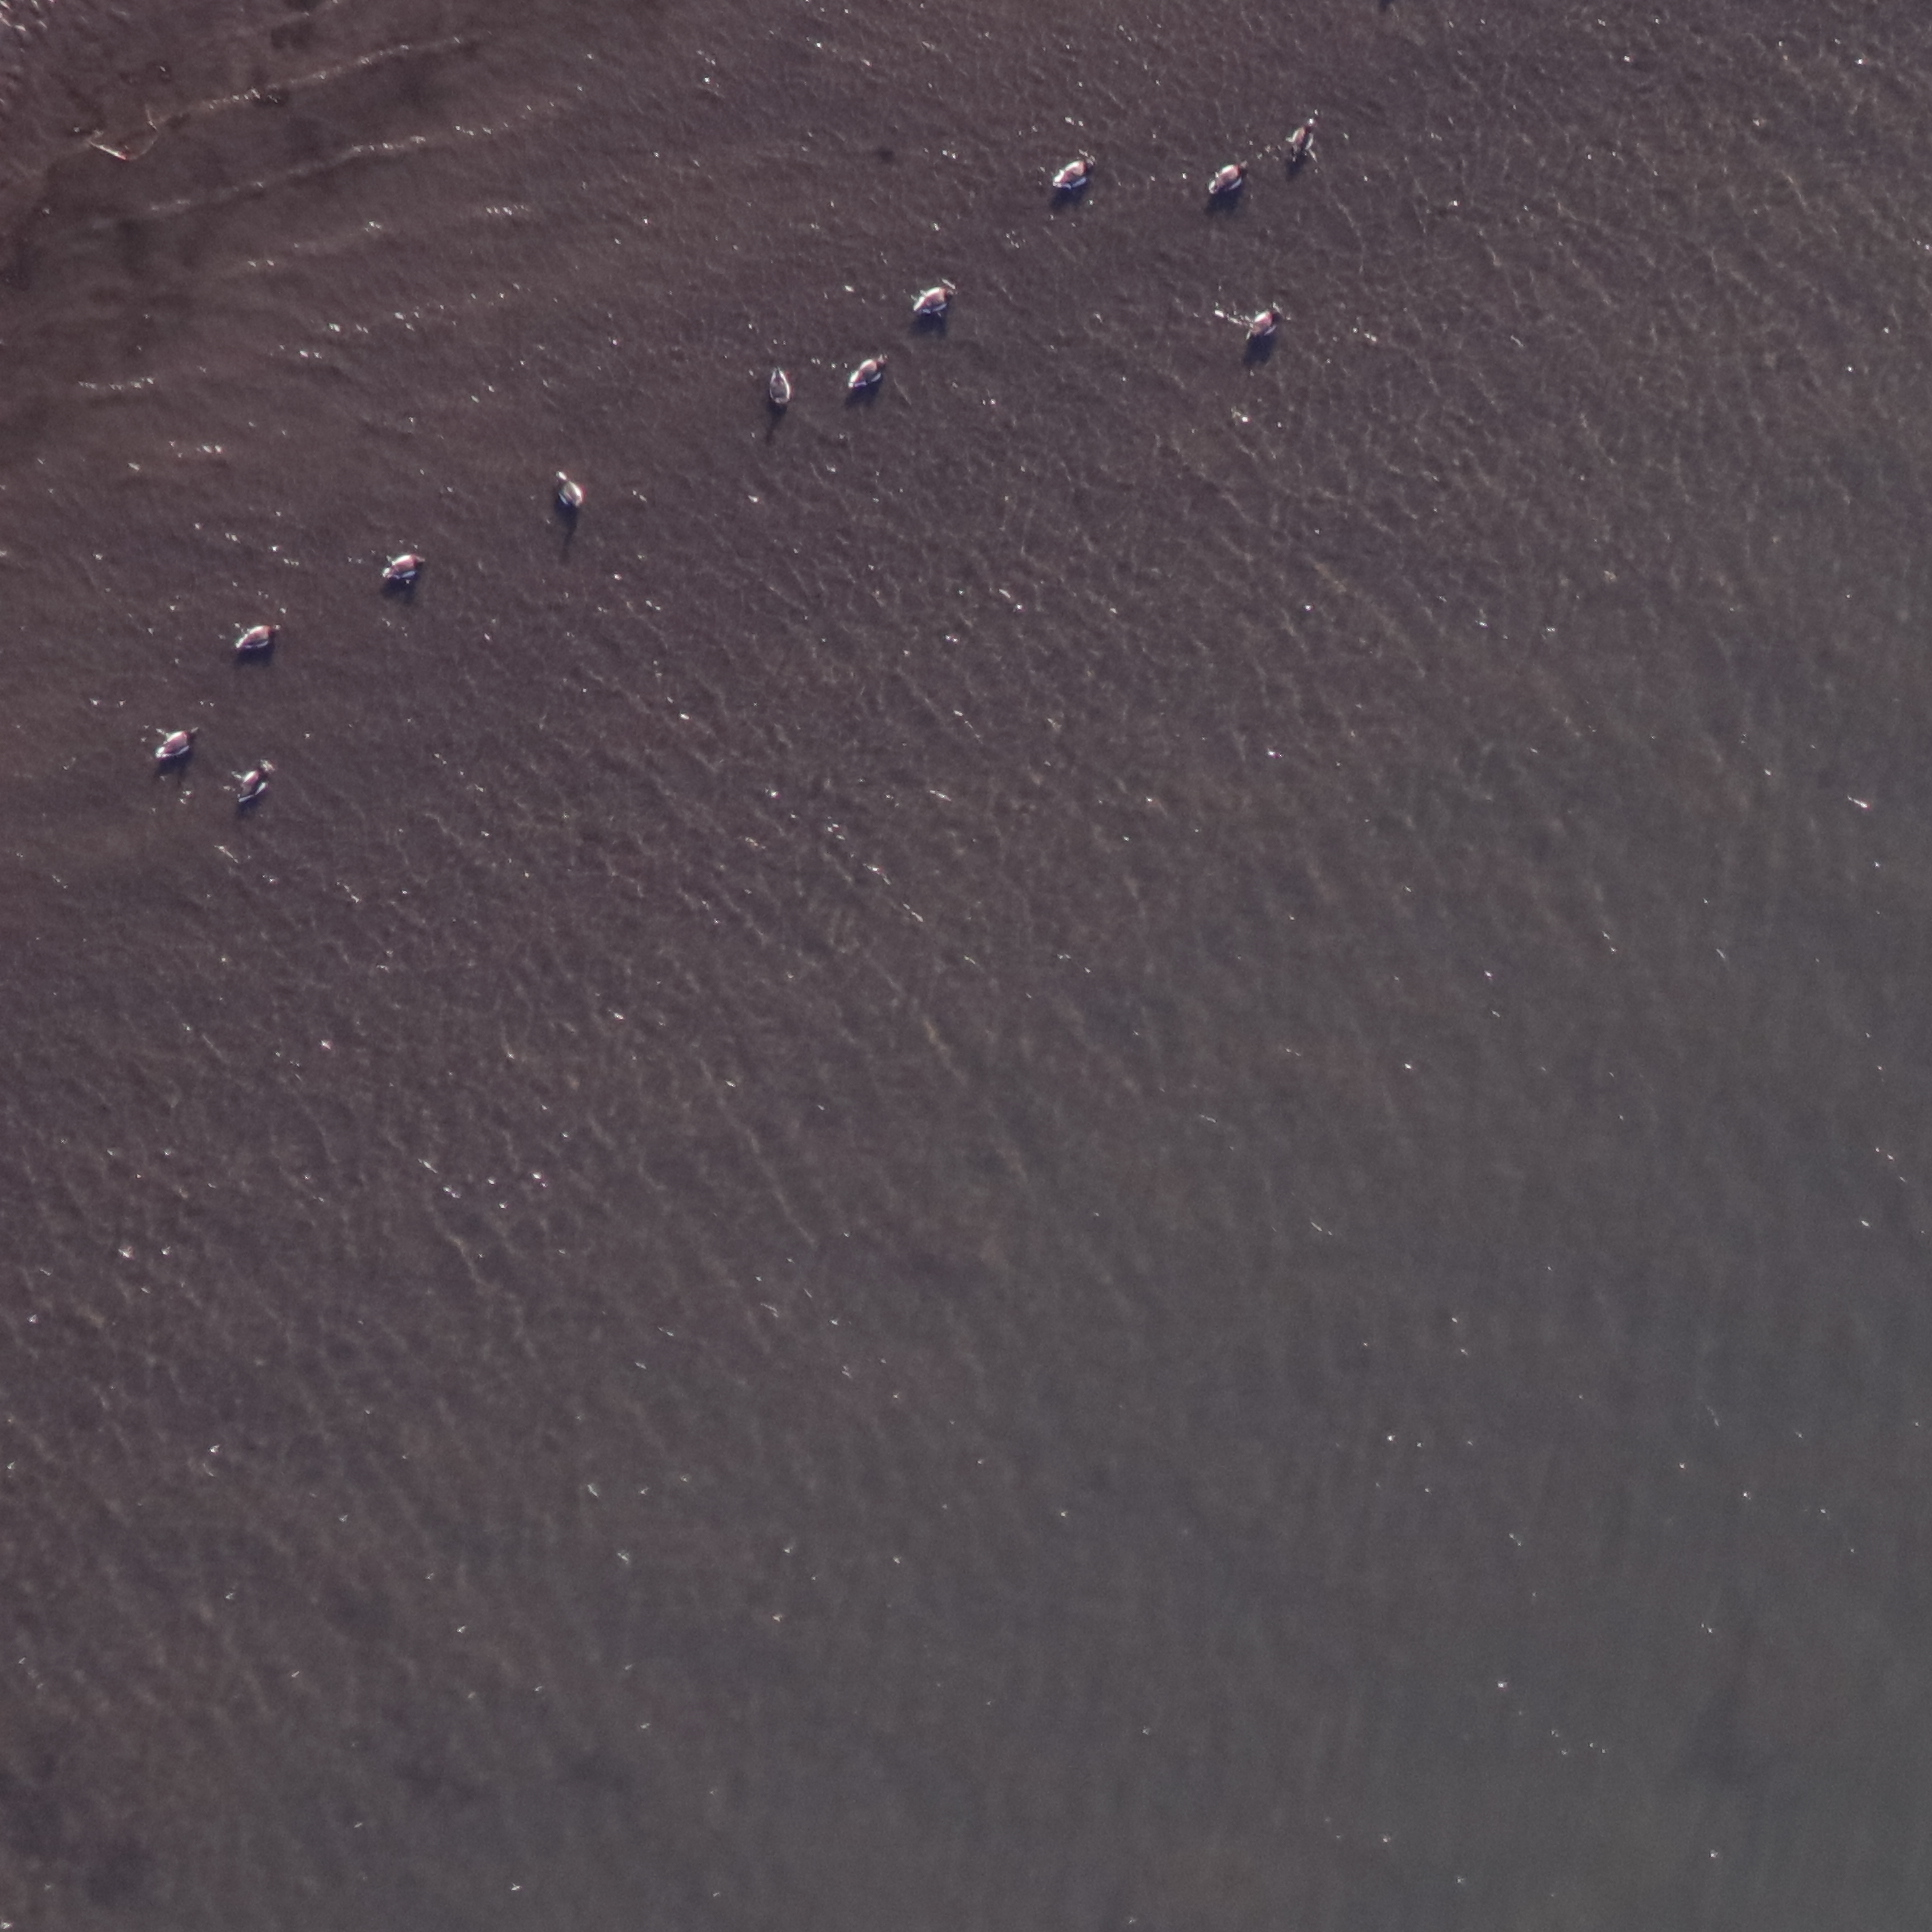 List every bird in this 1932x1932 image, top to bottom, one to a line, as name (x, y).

brant (1305, 137)
brant (1073, 174)
brant (1228, 180)
brant (935, 299)
brant (1267, 329)
brant (868, 372)
brant (780, 388)
brant (569, 494)
brant (404, 566)
brant (257, 638)
brant (174, 745)
brant (252, 784)